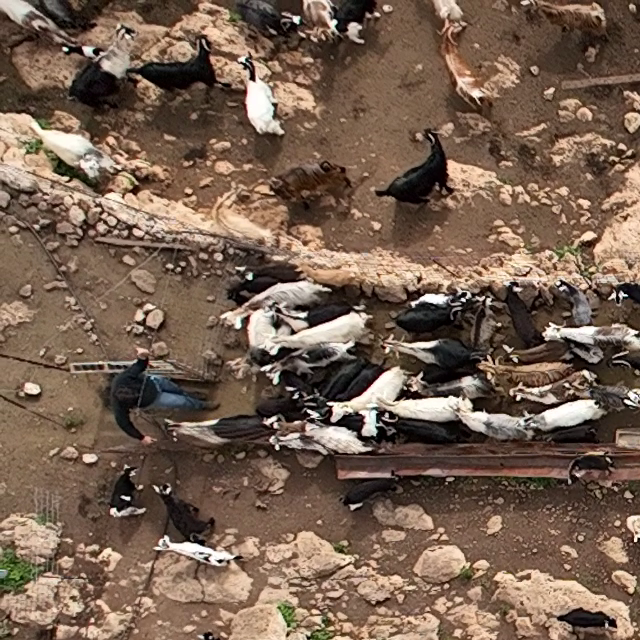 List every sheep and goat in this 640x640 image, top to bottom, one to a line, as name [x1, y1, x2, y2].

goat [235, 2, 303, 33]
goat [308, 2, 340, 39]
goat [11, 3, 66, 48]
goat [528, 6, 609, 41]
goat [428, 19, 489, 103]
goat [67, 23, 138, 100]
goat [141, 33, 216, 93]
goat [231, 55, 282, 133]
goat [29, 125, 115, 180]
goat [374, 126, 451, 204]
goat [273, 161, 344, 202]
goat [235, 262, 300, 281]
goat [555, 278, 594, 324]
goat [503, 280, 546, 345]
goat [223, 282, 328, 330]
goat [607, 284, 639, 317]
goat [406, 287, 457, 307]
goat [392, 294, 467, 336]
goat [469, 296, 493, 349]
goat [269, 303, 359, 333]
goat [250, 309, 273, 365]
goat [264, 312, 367, 356]
goat [543, 322, 639, 347]
goat [378, 335, 470, 371]
goat [562, 338, 601, 365]
goat [264, 340, 357, 380]
goat [501, 345, 572, 357]
goat [608, 346, 639, 378]
goat [474, 357, 572, 385]
goat [315, 364, 372, 422]
goat [295, 366, 340, 407]
goat [330, 367, 402, 423]
goat [279, 368, 315, 399]
goat [510, 370, 593, 407]
goat [581, 372, 636, 412]
goat [405, 374, 499, 402]
goat [369, 392, 471, 420]
goat [624, 392, 639, 434]
goat [252, 394, 309, 420]
goat [514, 398, 608, 428]
goat [453, 403, 530, 442]
goat [377, 412, 456, 442]
goat [163, 417, 274, 445]
goat [268, 419, 320, 436]
goat [262, 426, 367, 456]
goat [529, 428, 599, 443]
goat [568, 450, 612, 484]
goat [106, 465, 143, 518]
goat [341, 475, 402, 508]
goat [152, 481, 215, 543]
goat [151, 537, 238, 568]
goat [559, 605, 620, 628]
goat [203, 631, 244, 639]